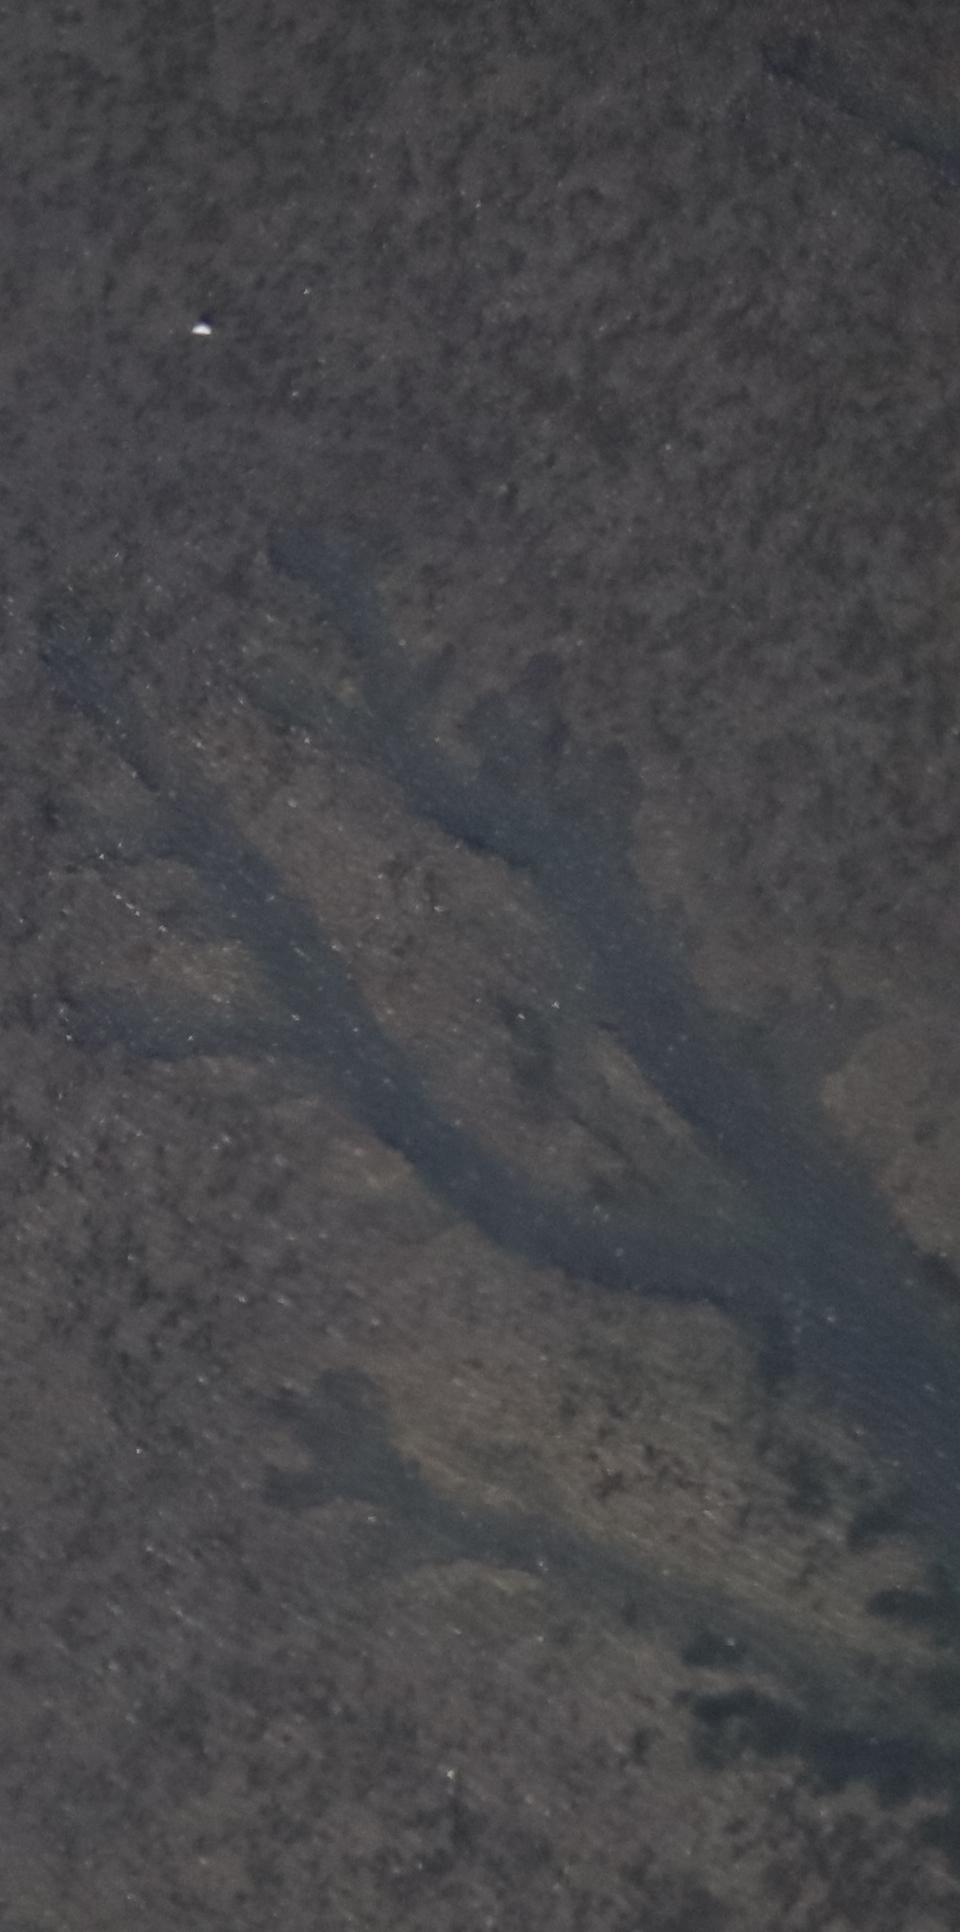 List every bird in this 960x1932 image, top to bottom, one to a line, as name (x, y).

gull (202, 327)